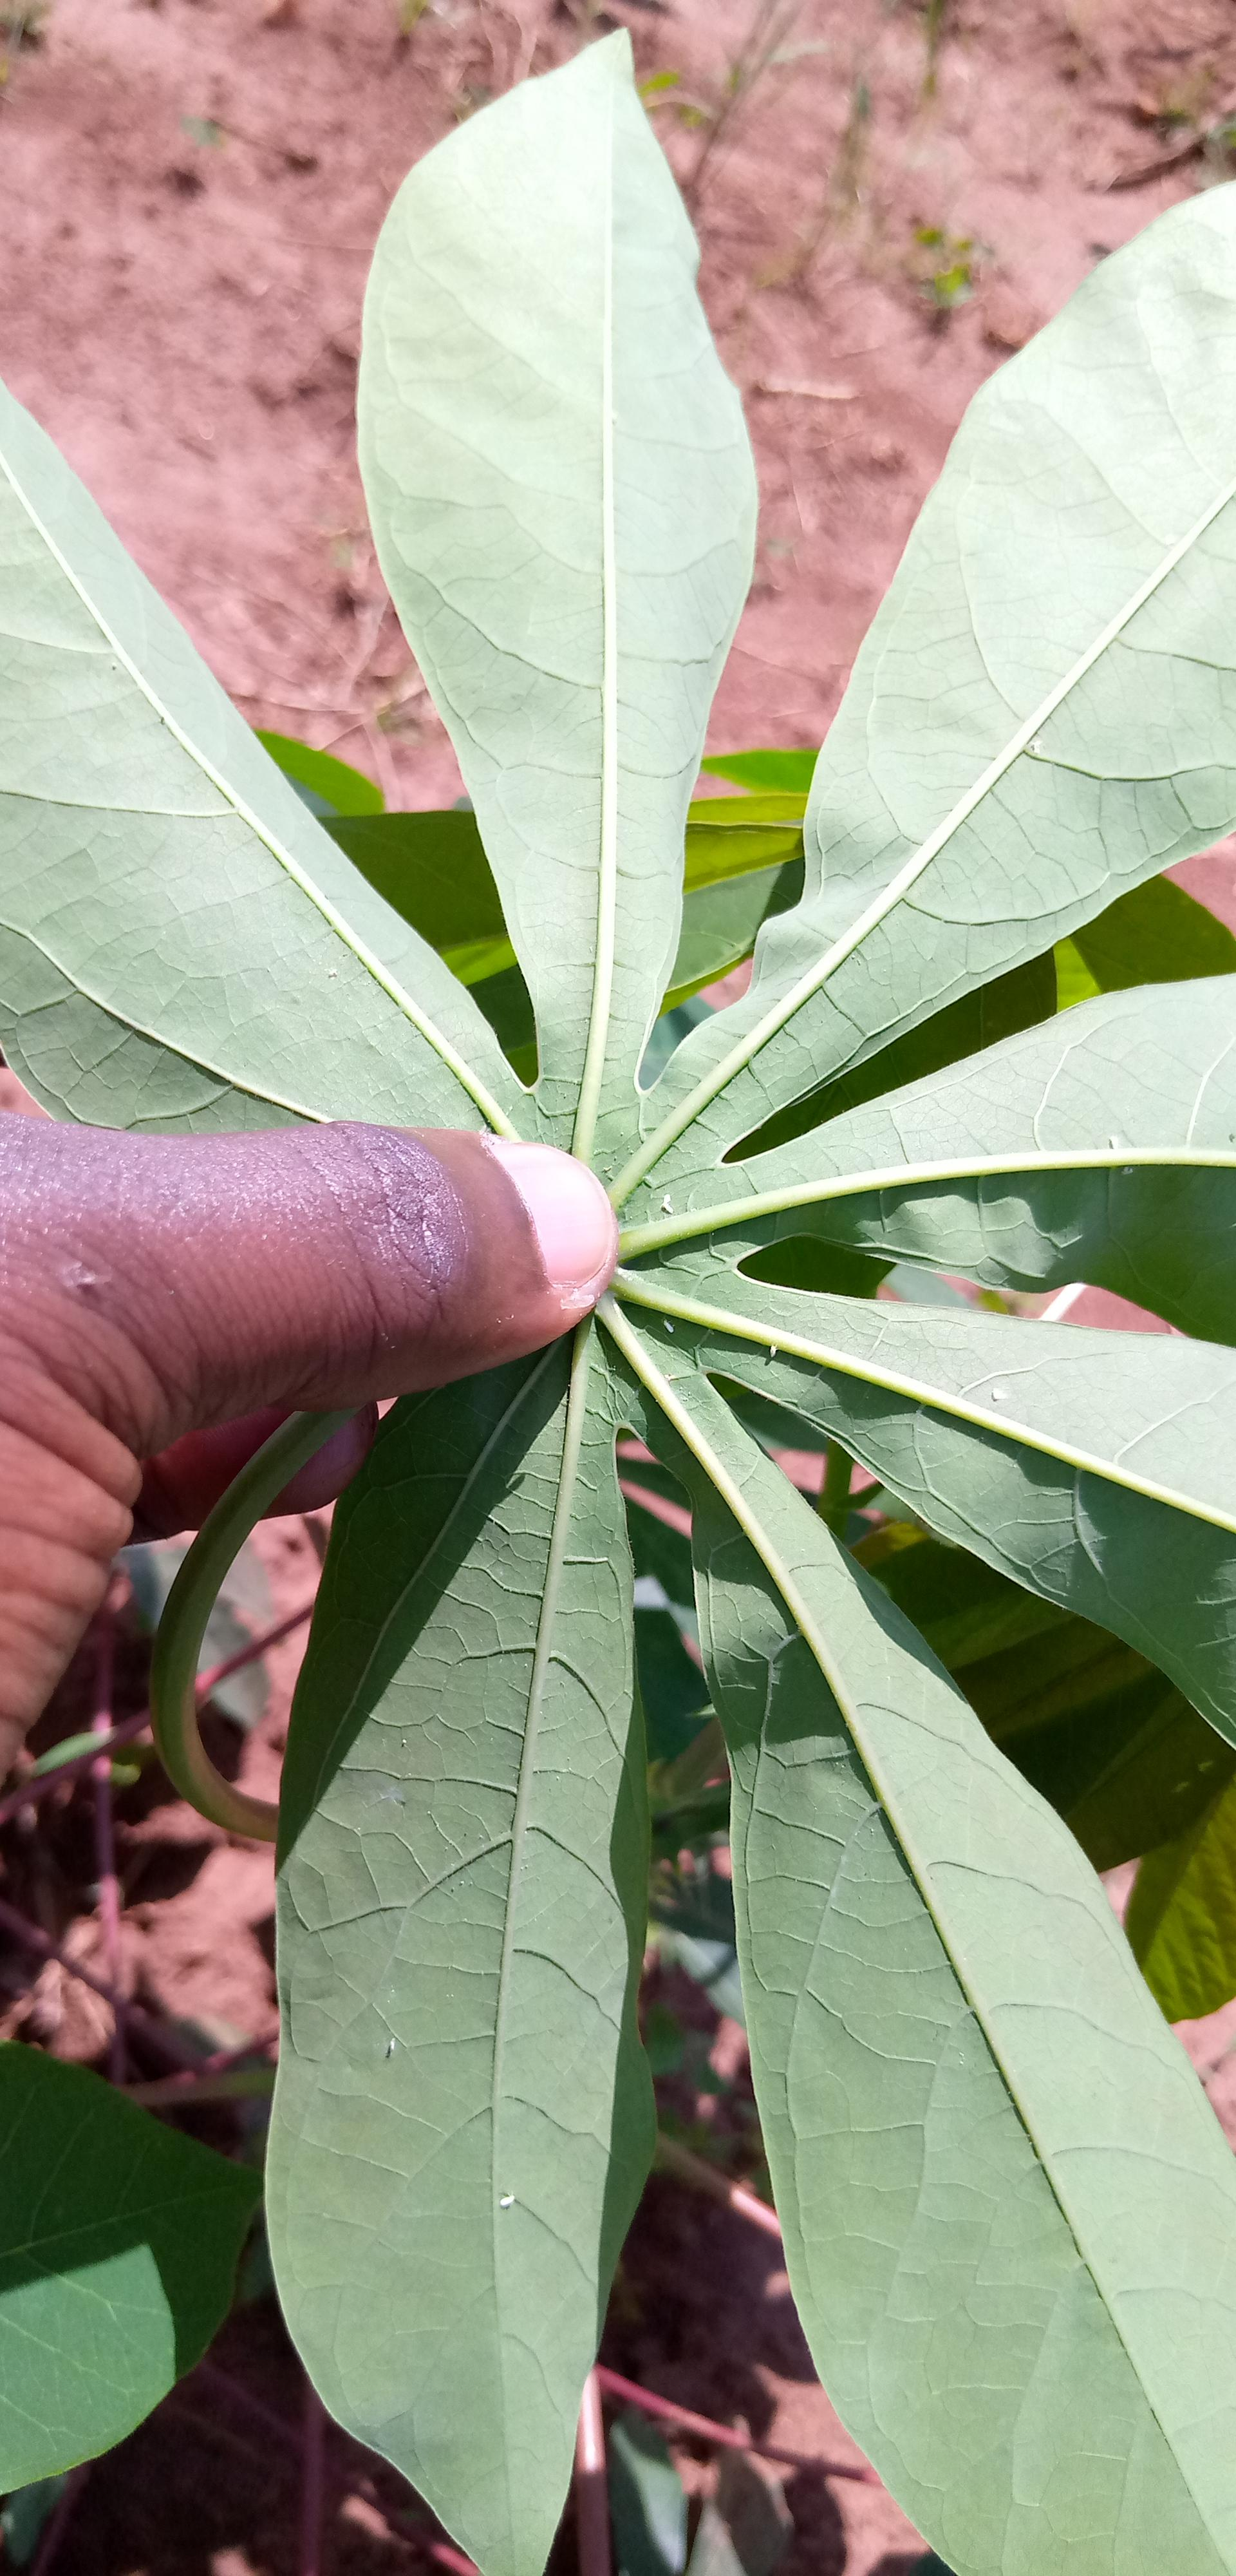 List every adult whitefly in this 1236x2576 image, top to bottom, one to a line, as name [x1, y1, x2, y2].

whitefly [1020, 736, 1050, 762]
whitefly [1098, 1132, 1123, 1146]
whitefly [655, 1191, 686, 1213]
whitefly [658, 1316, 680, 1336]
whitefly [761, 1341, 785, 1358]
whitefly [984, 1385, 1015, 1406]
whitefly [384, 2035, 402, 2059]
whitefly [491, 2184, 522, 2211]